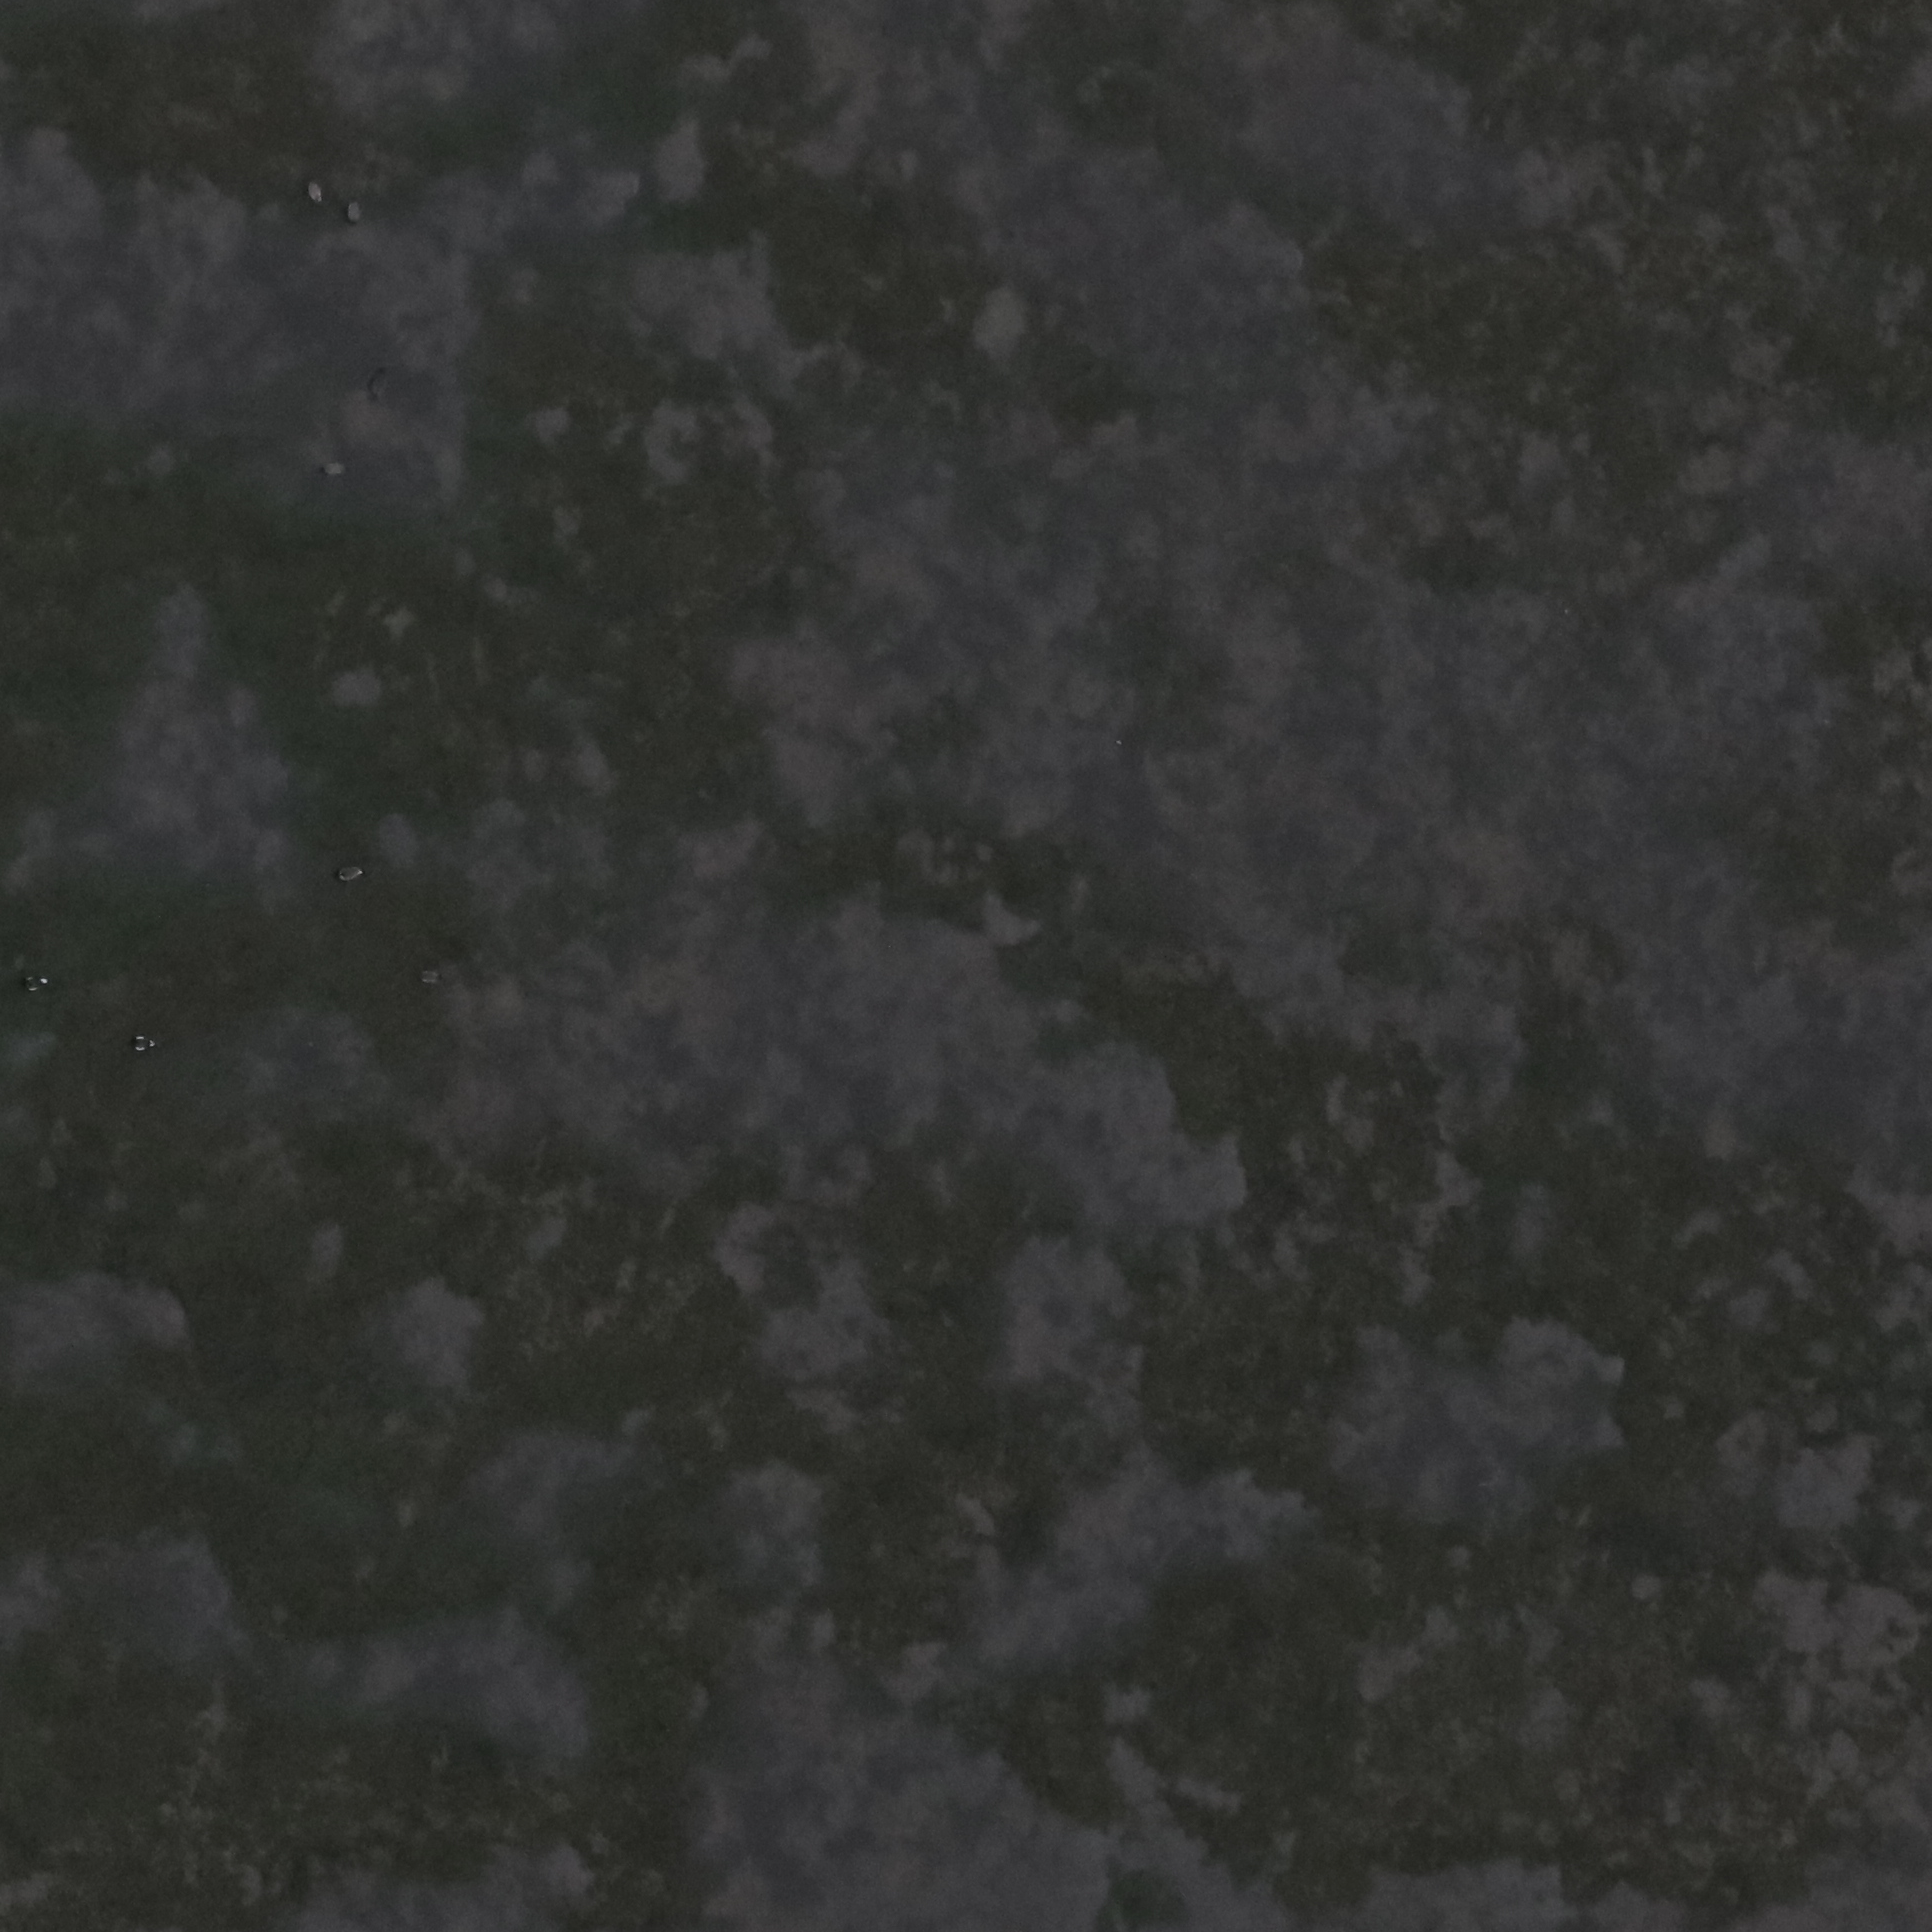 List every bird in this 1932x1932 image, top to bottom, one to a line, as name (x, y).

Canada goose (310, 191)
Canada goose (352, 209)
Canada goose (379, 381)
Canada goose (336, 464)
Canada goose (350, 874)
Canada goose (431, 978)
brant (31, 983)
brant (141, 1043)